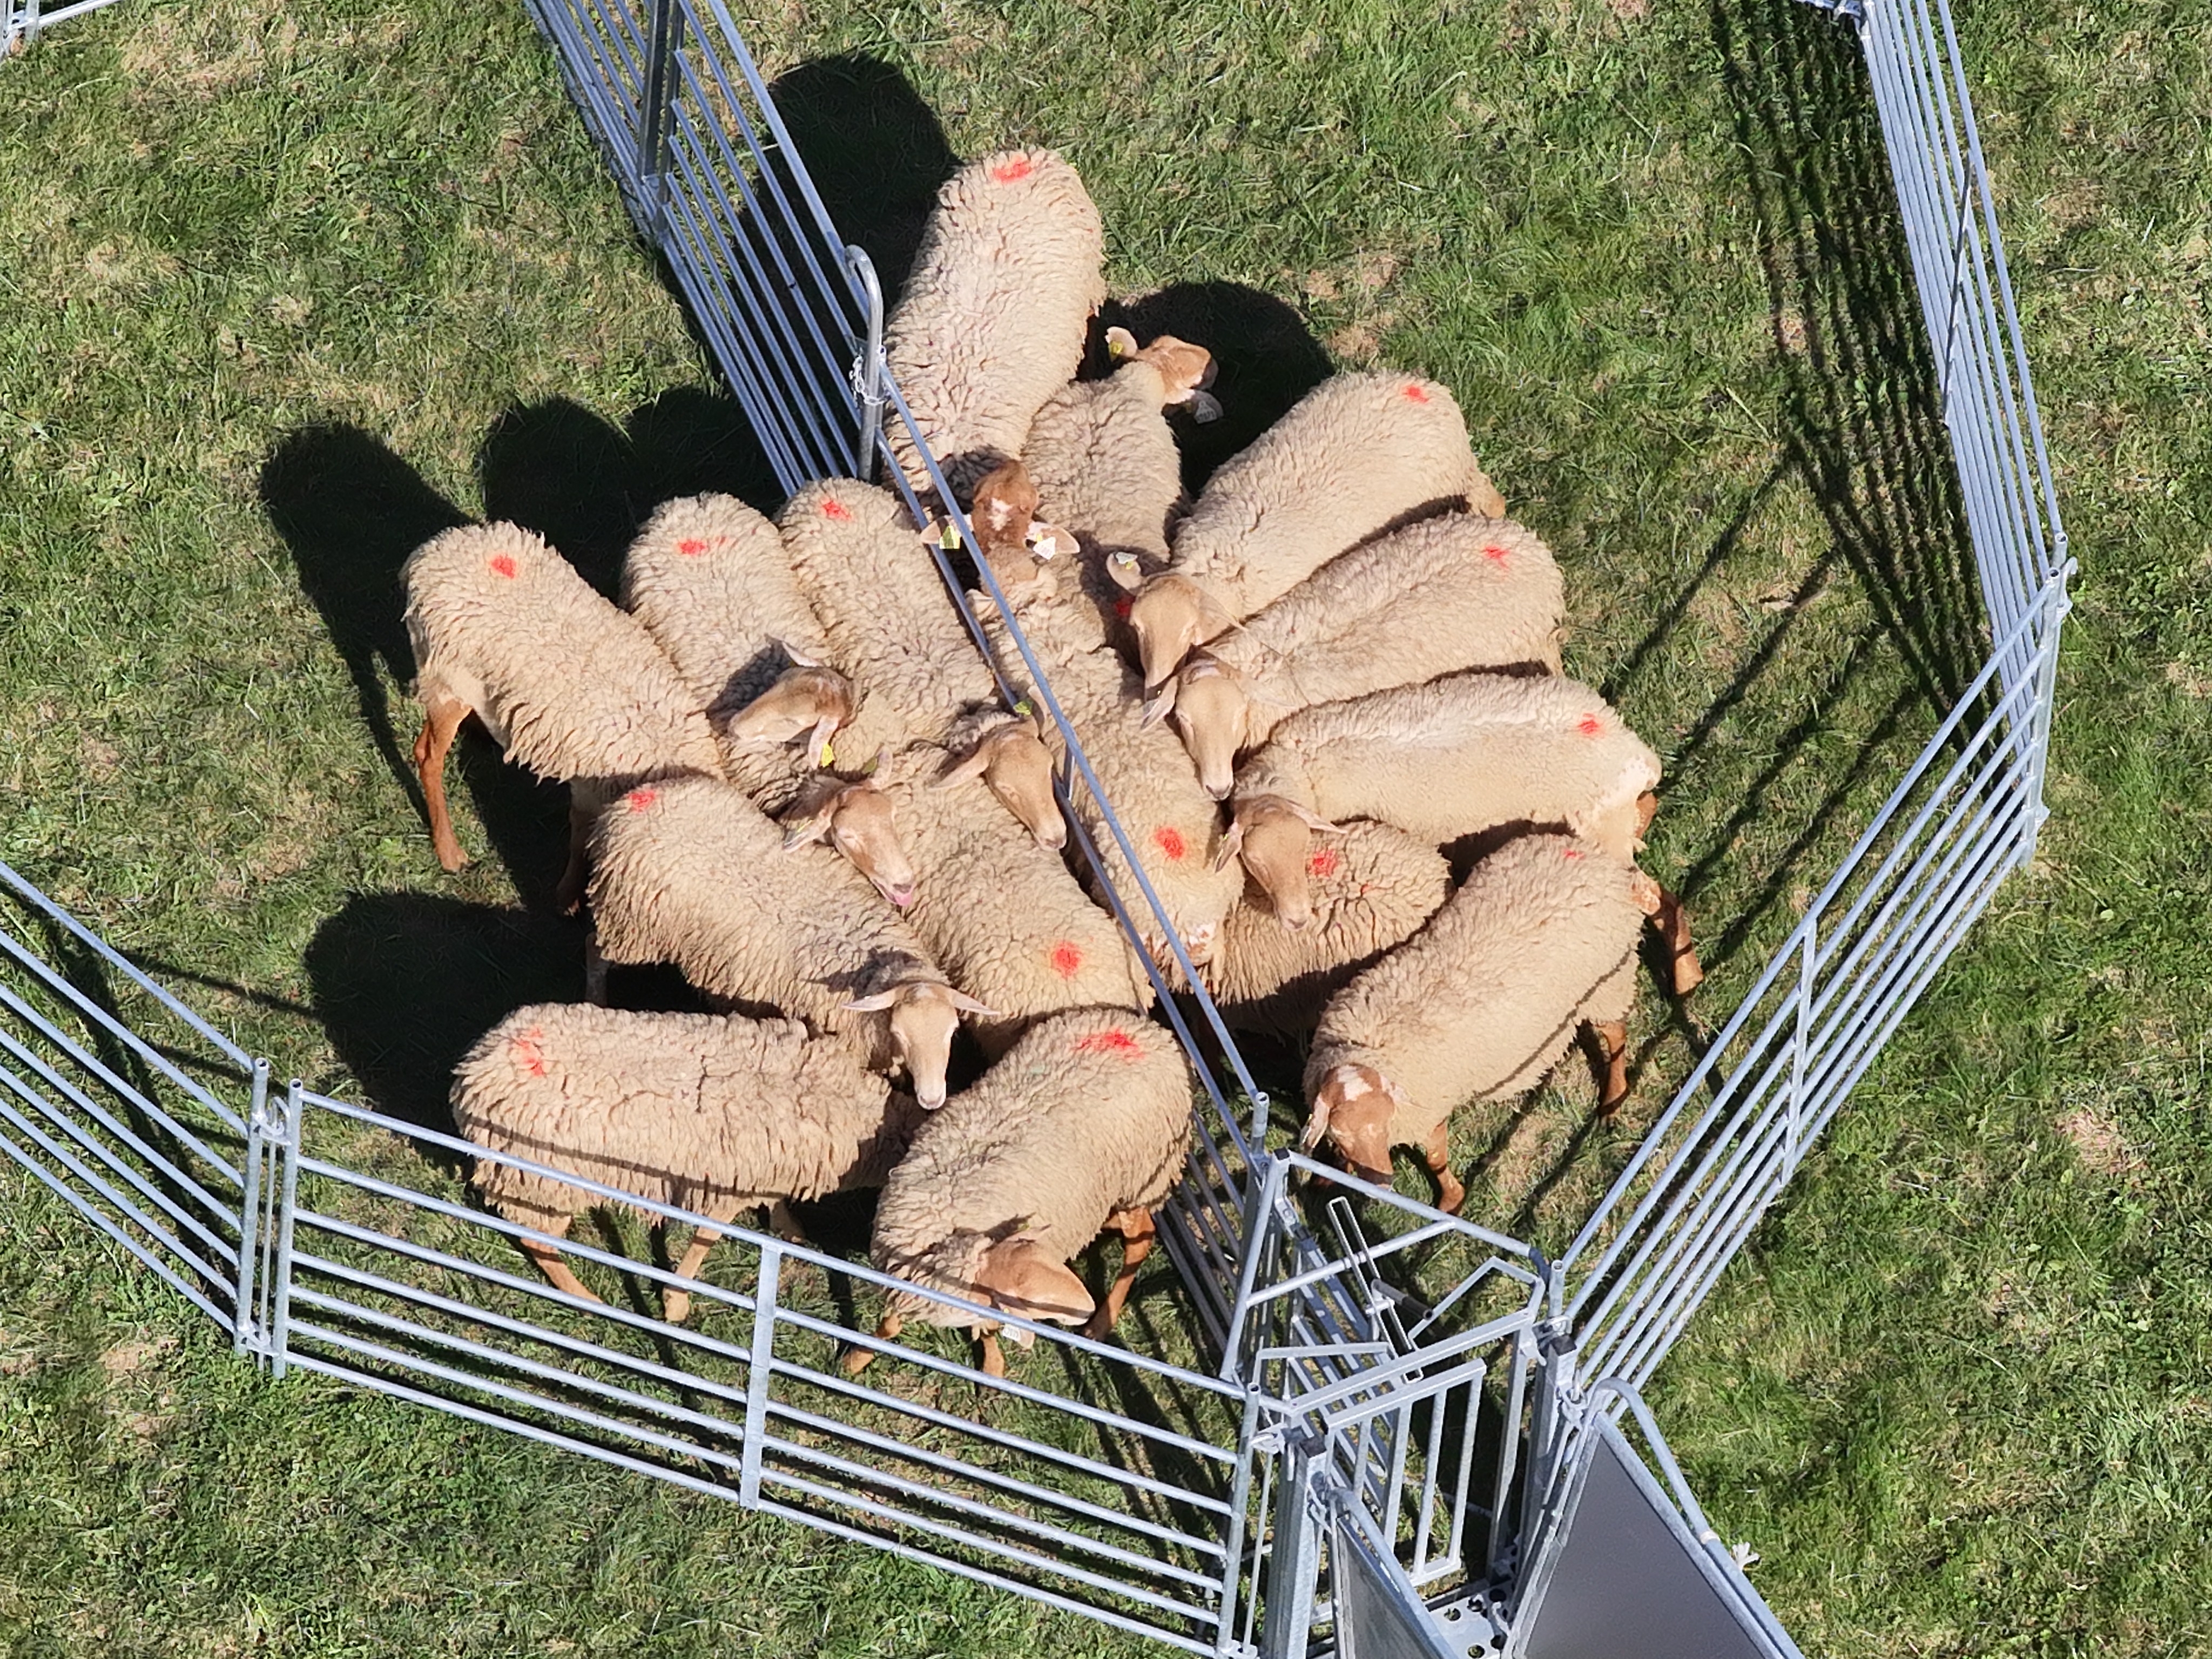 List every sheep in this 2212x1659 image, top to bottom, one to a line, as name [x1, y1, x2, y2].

sheep [868, 140, 1102, 501]
sheep [1028, 317, 1221, 567]
sheep [1108, 374, 1505, 693]
sheep [917, 461, 1237, 989]
sheep [772, 479, 1073, 853]
sheep [625, 489, 917, 902]
sheep [1141, 504, 1563, 798]
sheep [392, 513, 721, 871]
sheep [729, 632, 1153, 1052]
sheep [1213, 670, 1661, 931]
sheep [582, 780, 1000, 1110]
sheep [1158, 820, 1451, 1006]
sheep [1296, 832, 1703, 1213]
sheep [447, 1003, 913, 1323]
sheep [836, 1008, 1190, 1383]